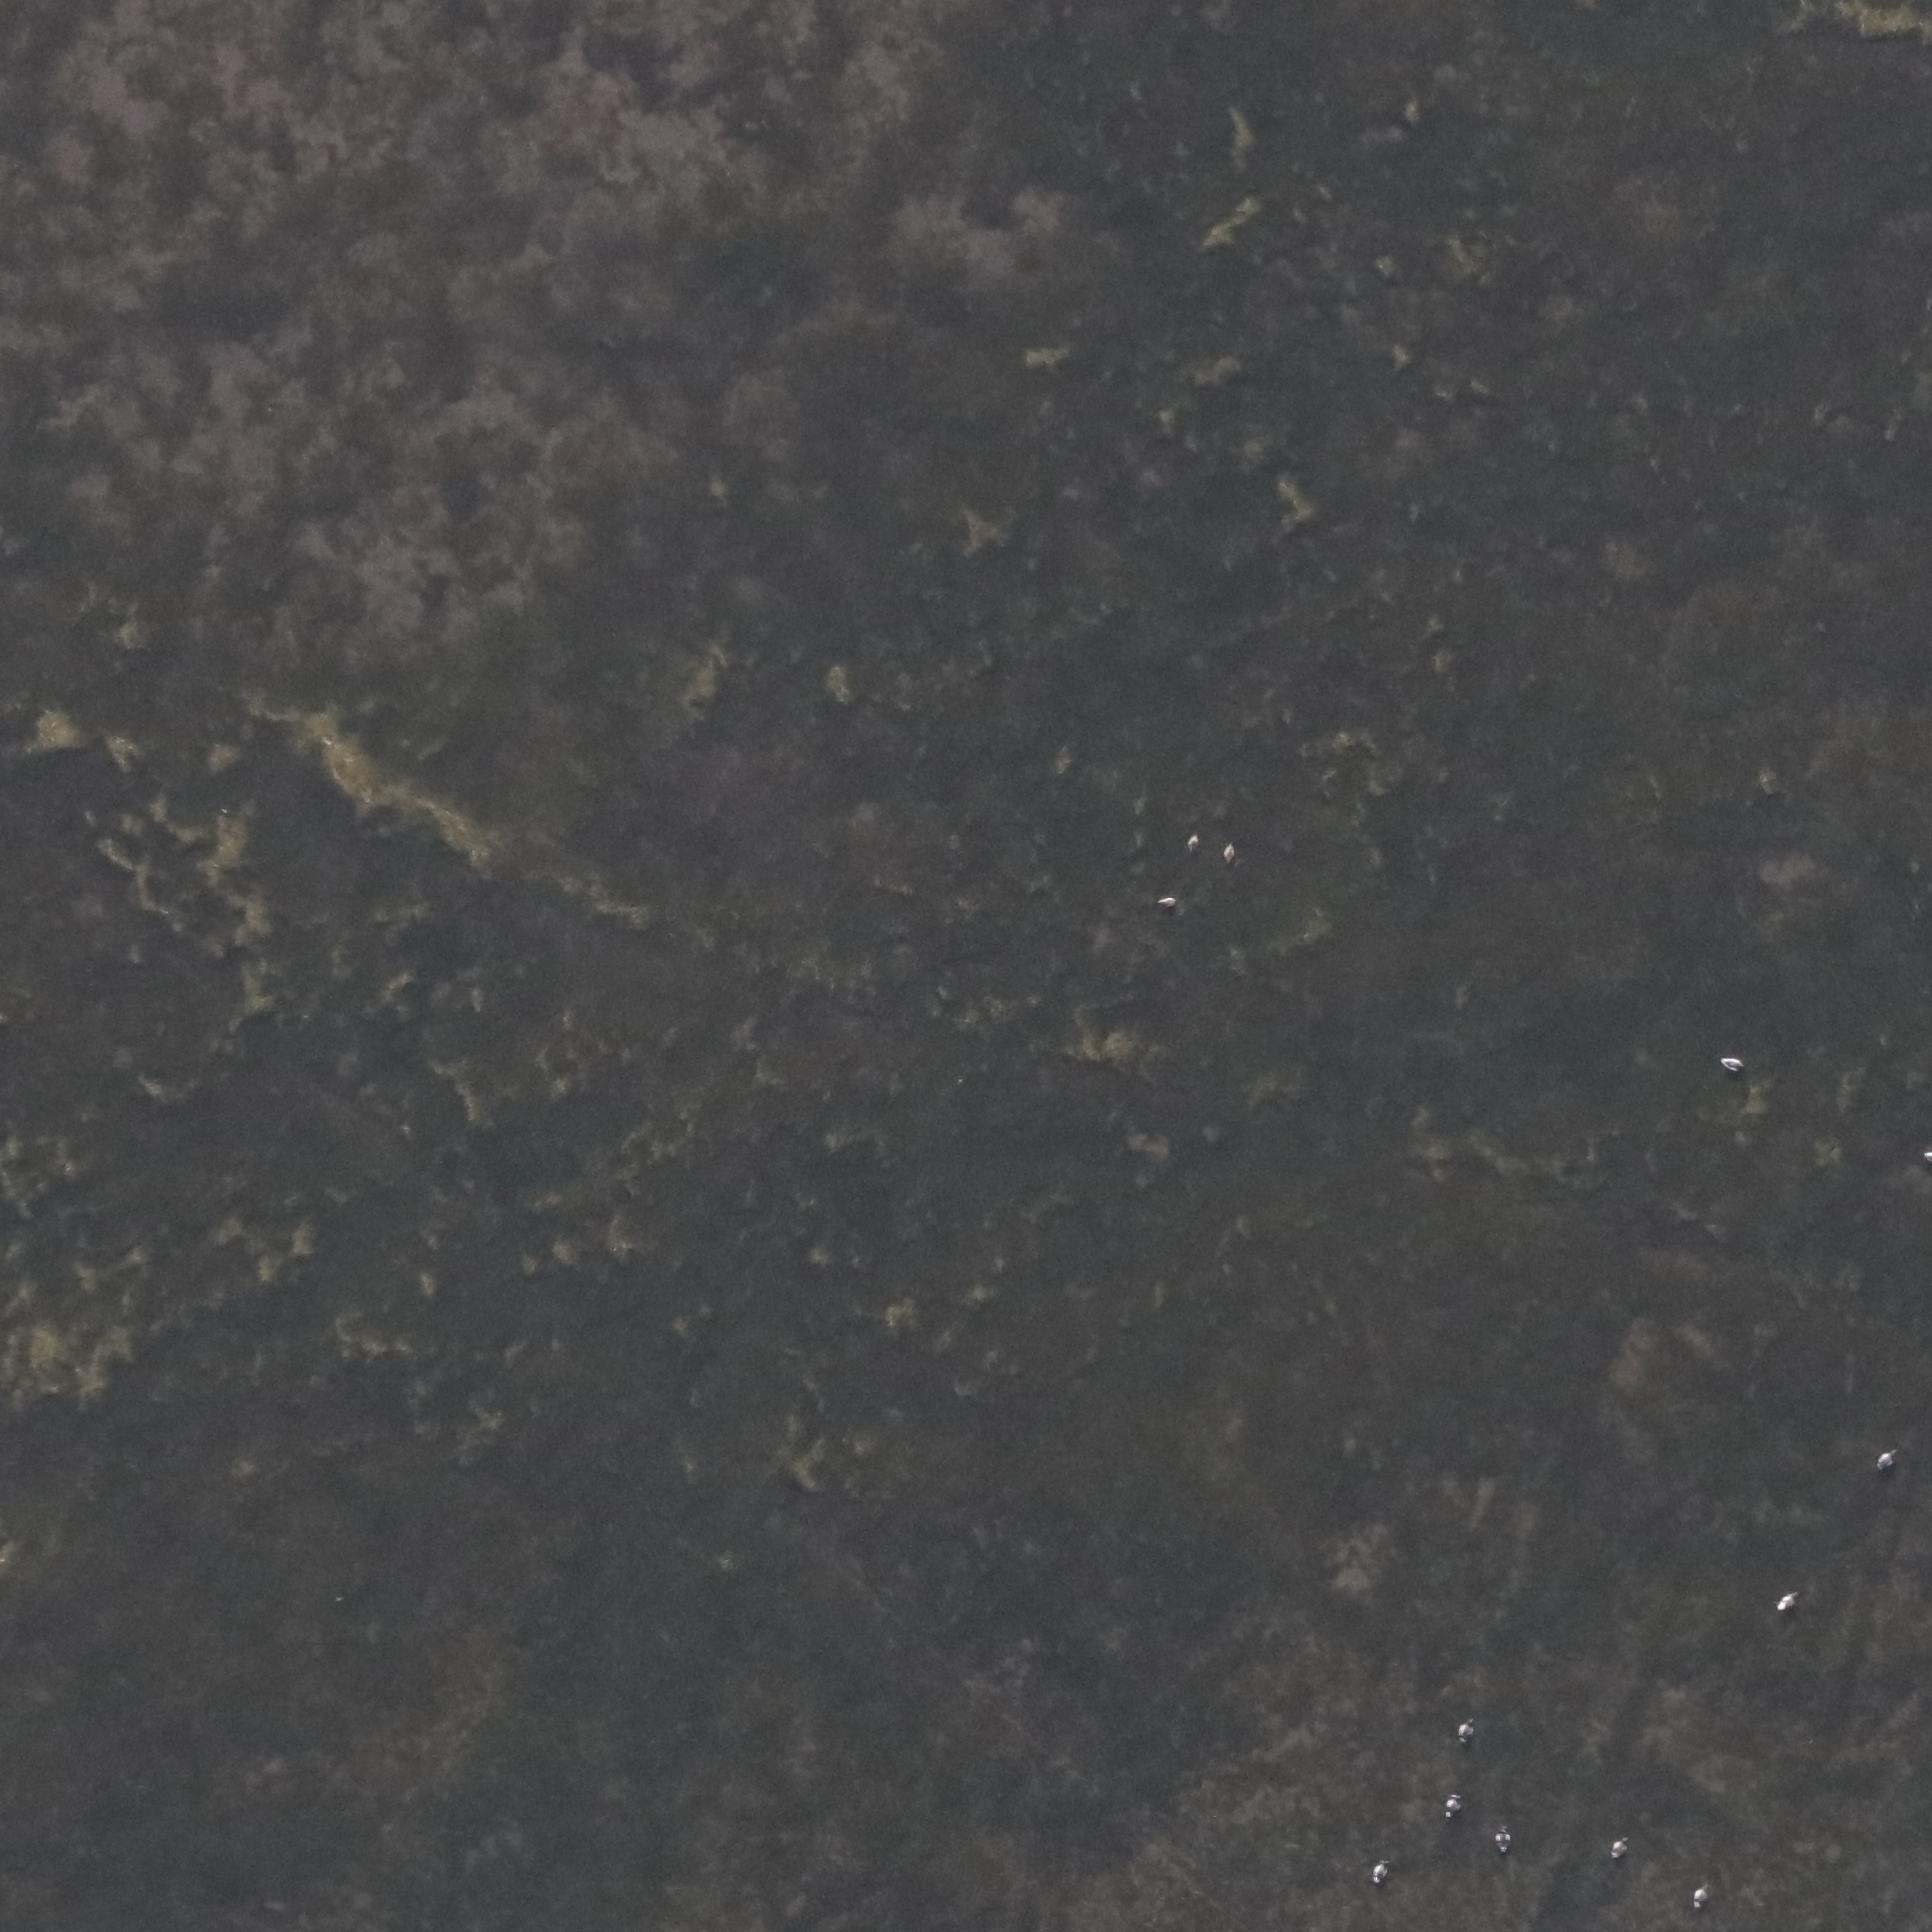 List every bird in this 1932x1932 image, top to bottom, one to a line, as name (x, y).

other bird (1194, 847)
other bird (1229, 850)
other bird (1168, 902)
brant (1730, 1062)
brant (1882, 1459)
brant (1785, 1603)
brant (1465, 1730)
brant (1454, 1808)
brant (1502, 1842)
brant (1620, 1846)
brant (1379, 1873)
brant (1701, 1892)